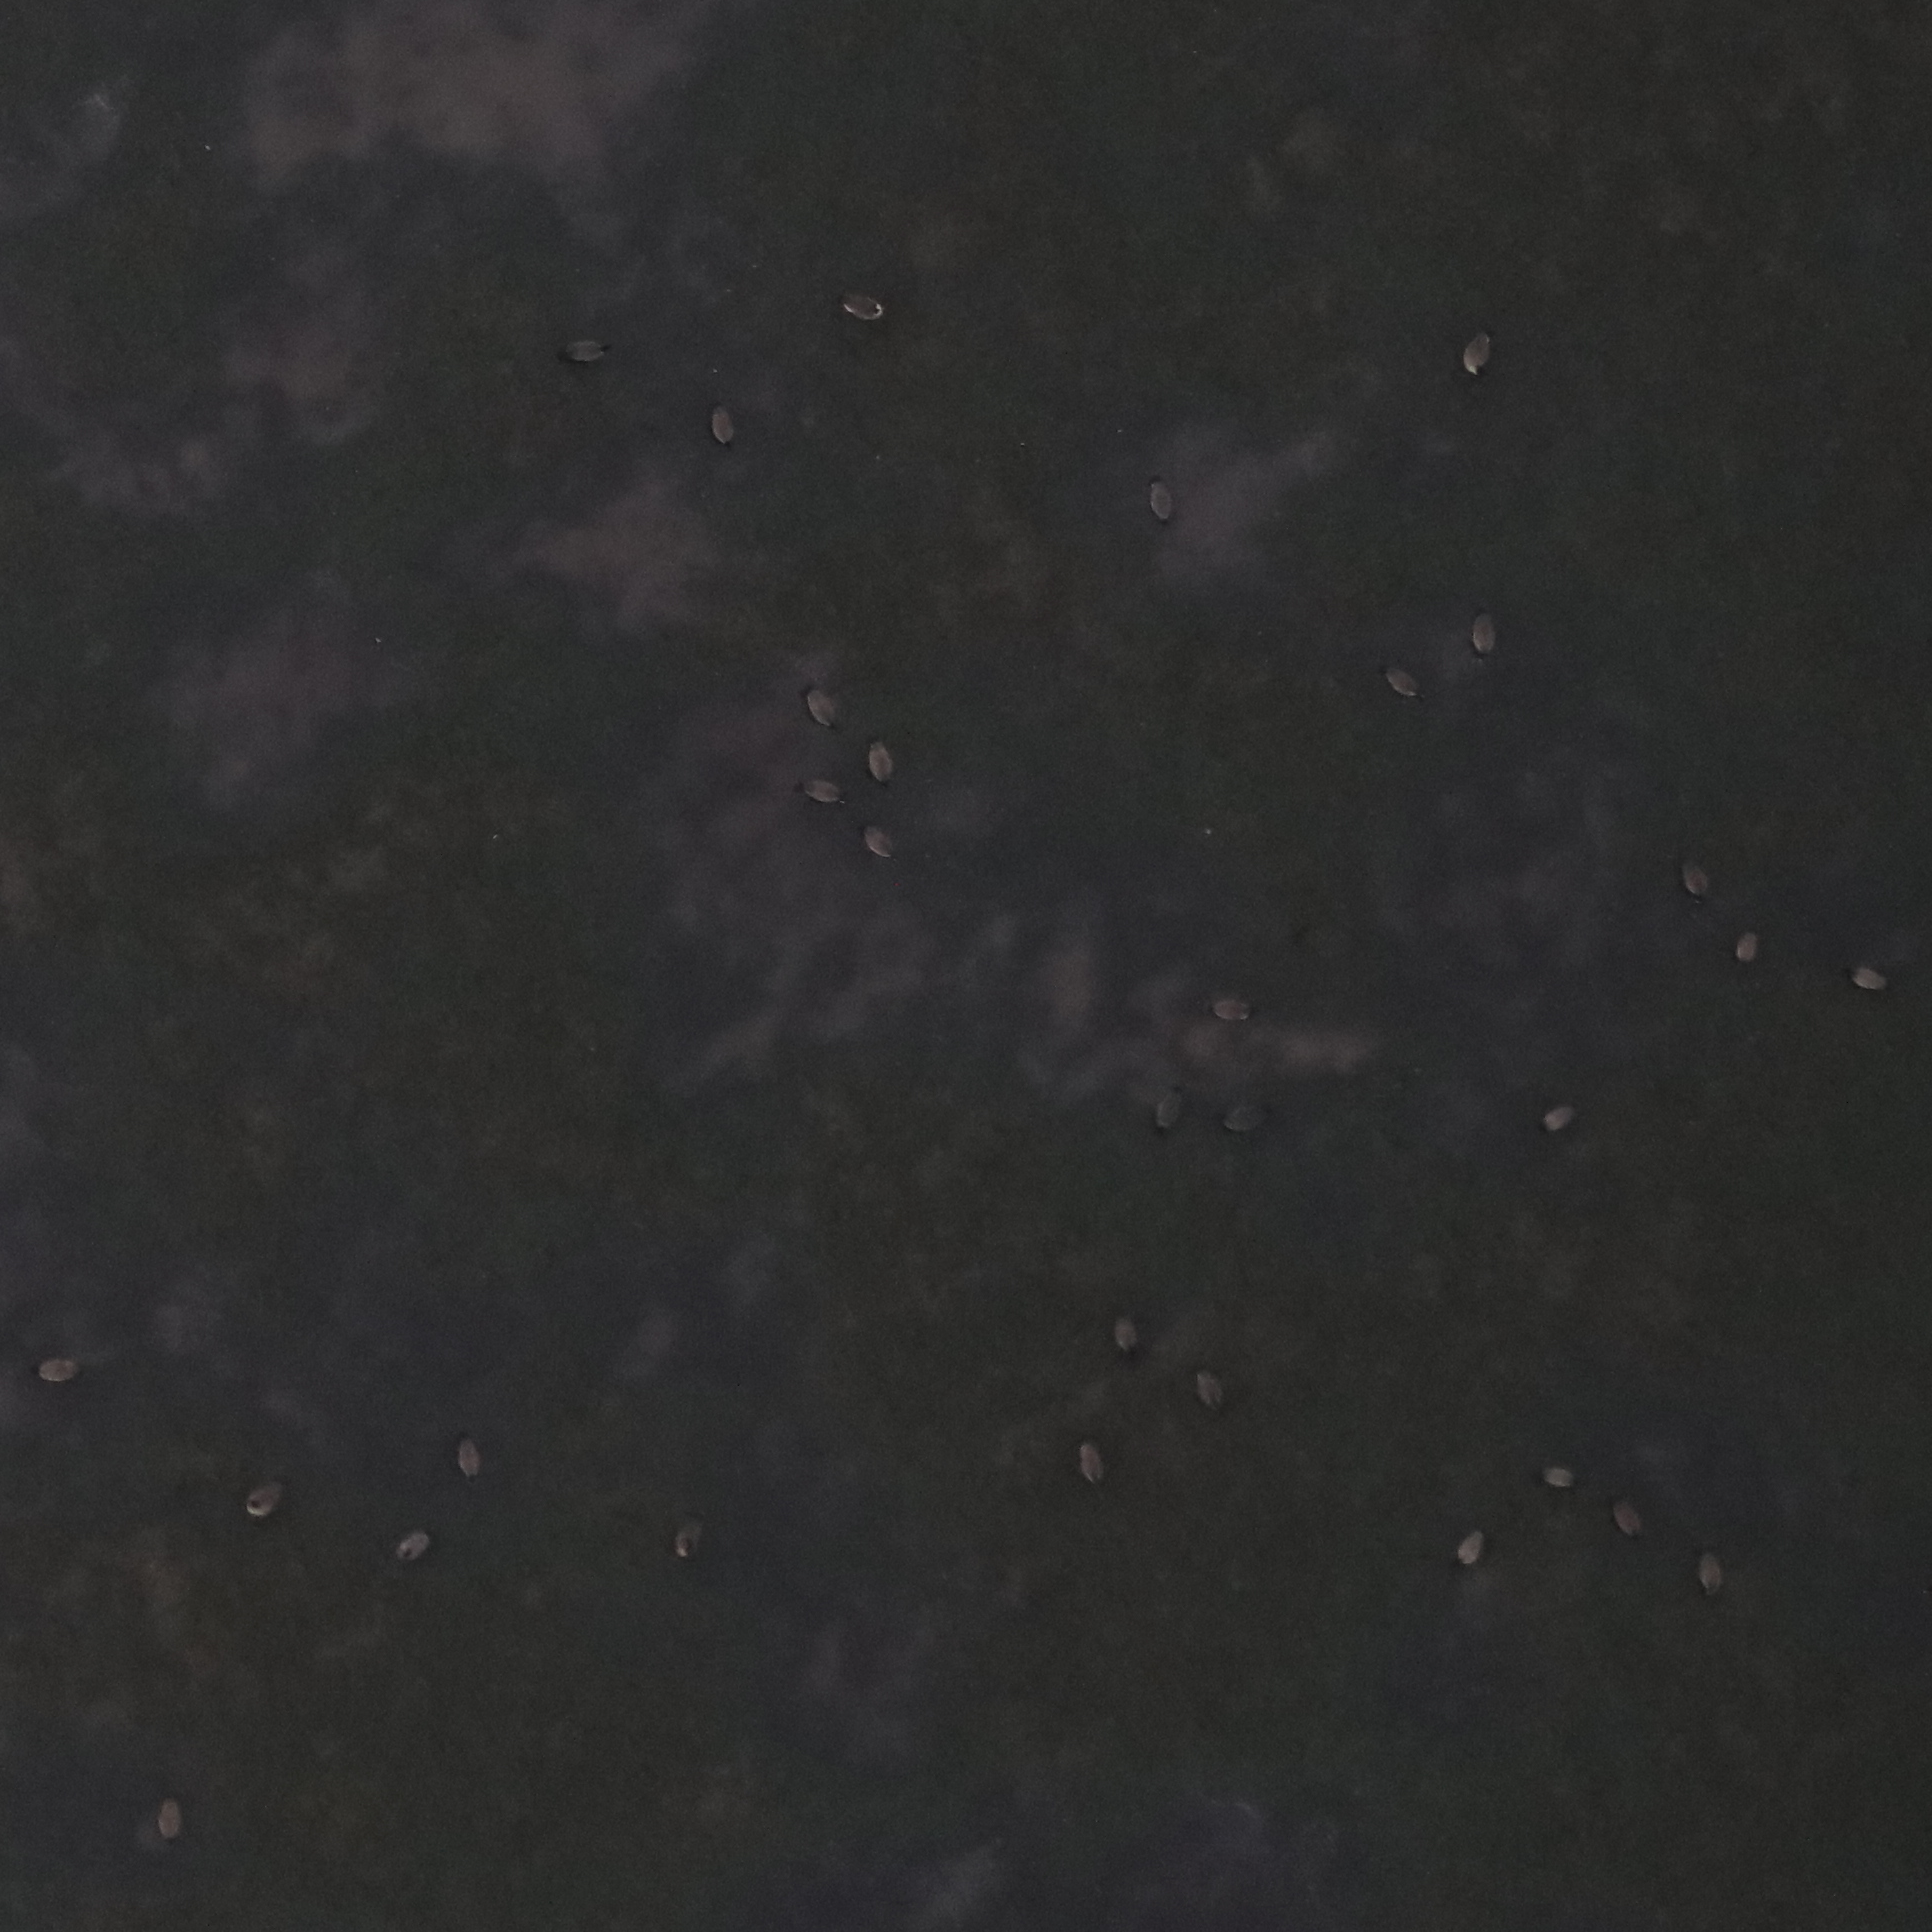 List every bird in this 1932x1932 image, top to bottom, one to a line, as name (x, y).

Canada goose (863, 308)
Canada goose (587, 350)
Canada goose (1476, 352)
Canada goose (723, 424)
Canada goose (1161, 501)
Canada goose (1483, 634)
Canada goose (1401, 678)
Canada goose (823, 705)
Canada goose (881, 762)
Canada goose (823, 790)
Canada goose (879, 841)
Canada goose (1694, 878)
Canada goose (1747, 949)
Canada goose (1869, 978)
Canada goose (1231, 1007)
Canada goose (1168, 1107)
Canada goose (1244, 1114)
Canada goose (1559, 1119)
Canada goose (1126, 1335)
Canada goose (58, 1367)
Canada goose (1211, 1393)
Canada goose (470, 1459)
Canada goose (1092, 1462)
Canada goose (1560, 1479)
Canada goose (264, 1502)
Canada goose (1625, 1520)
Canada goose (689, 1535)
Canada goose (416, 1543)
Canada goose (1468, 1550)
Canada goose (1710, 1572)
Canada goose (169, 1820)